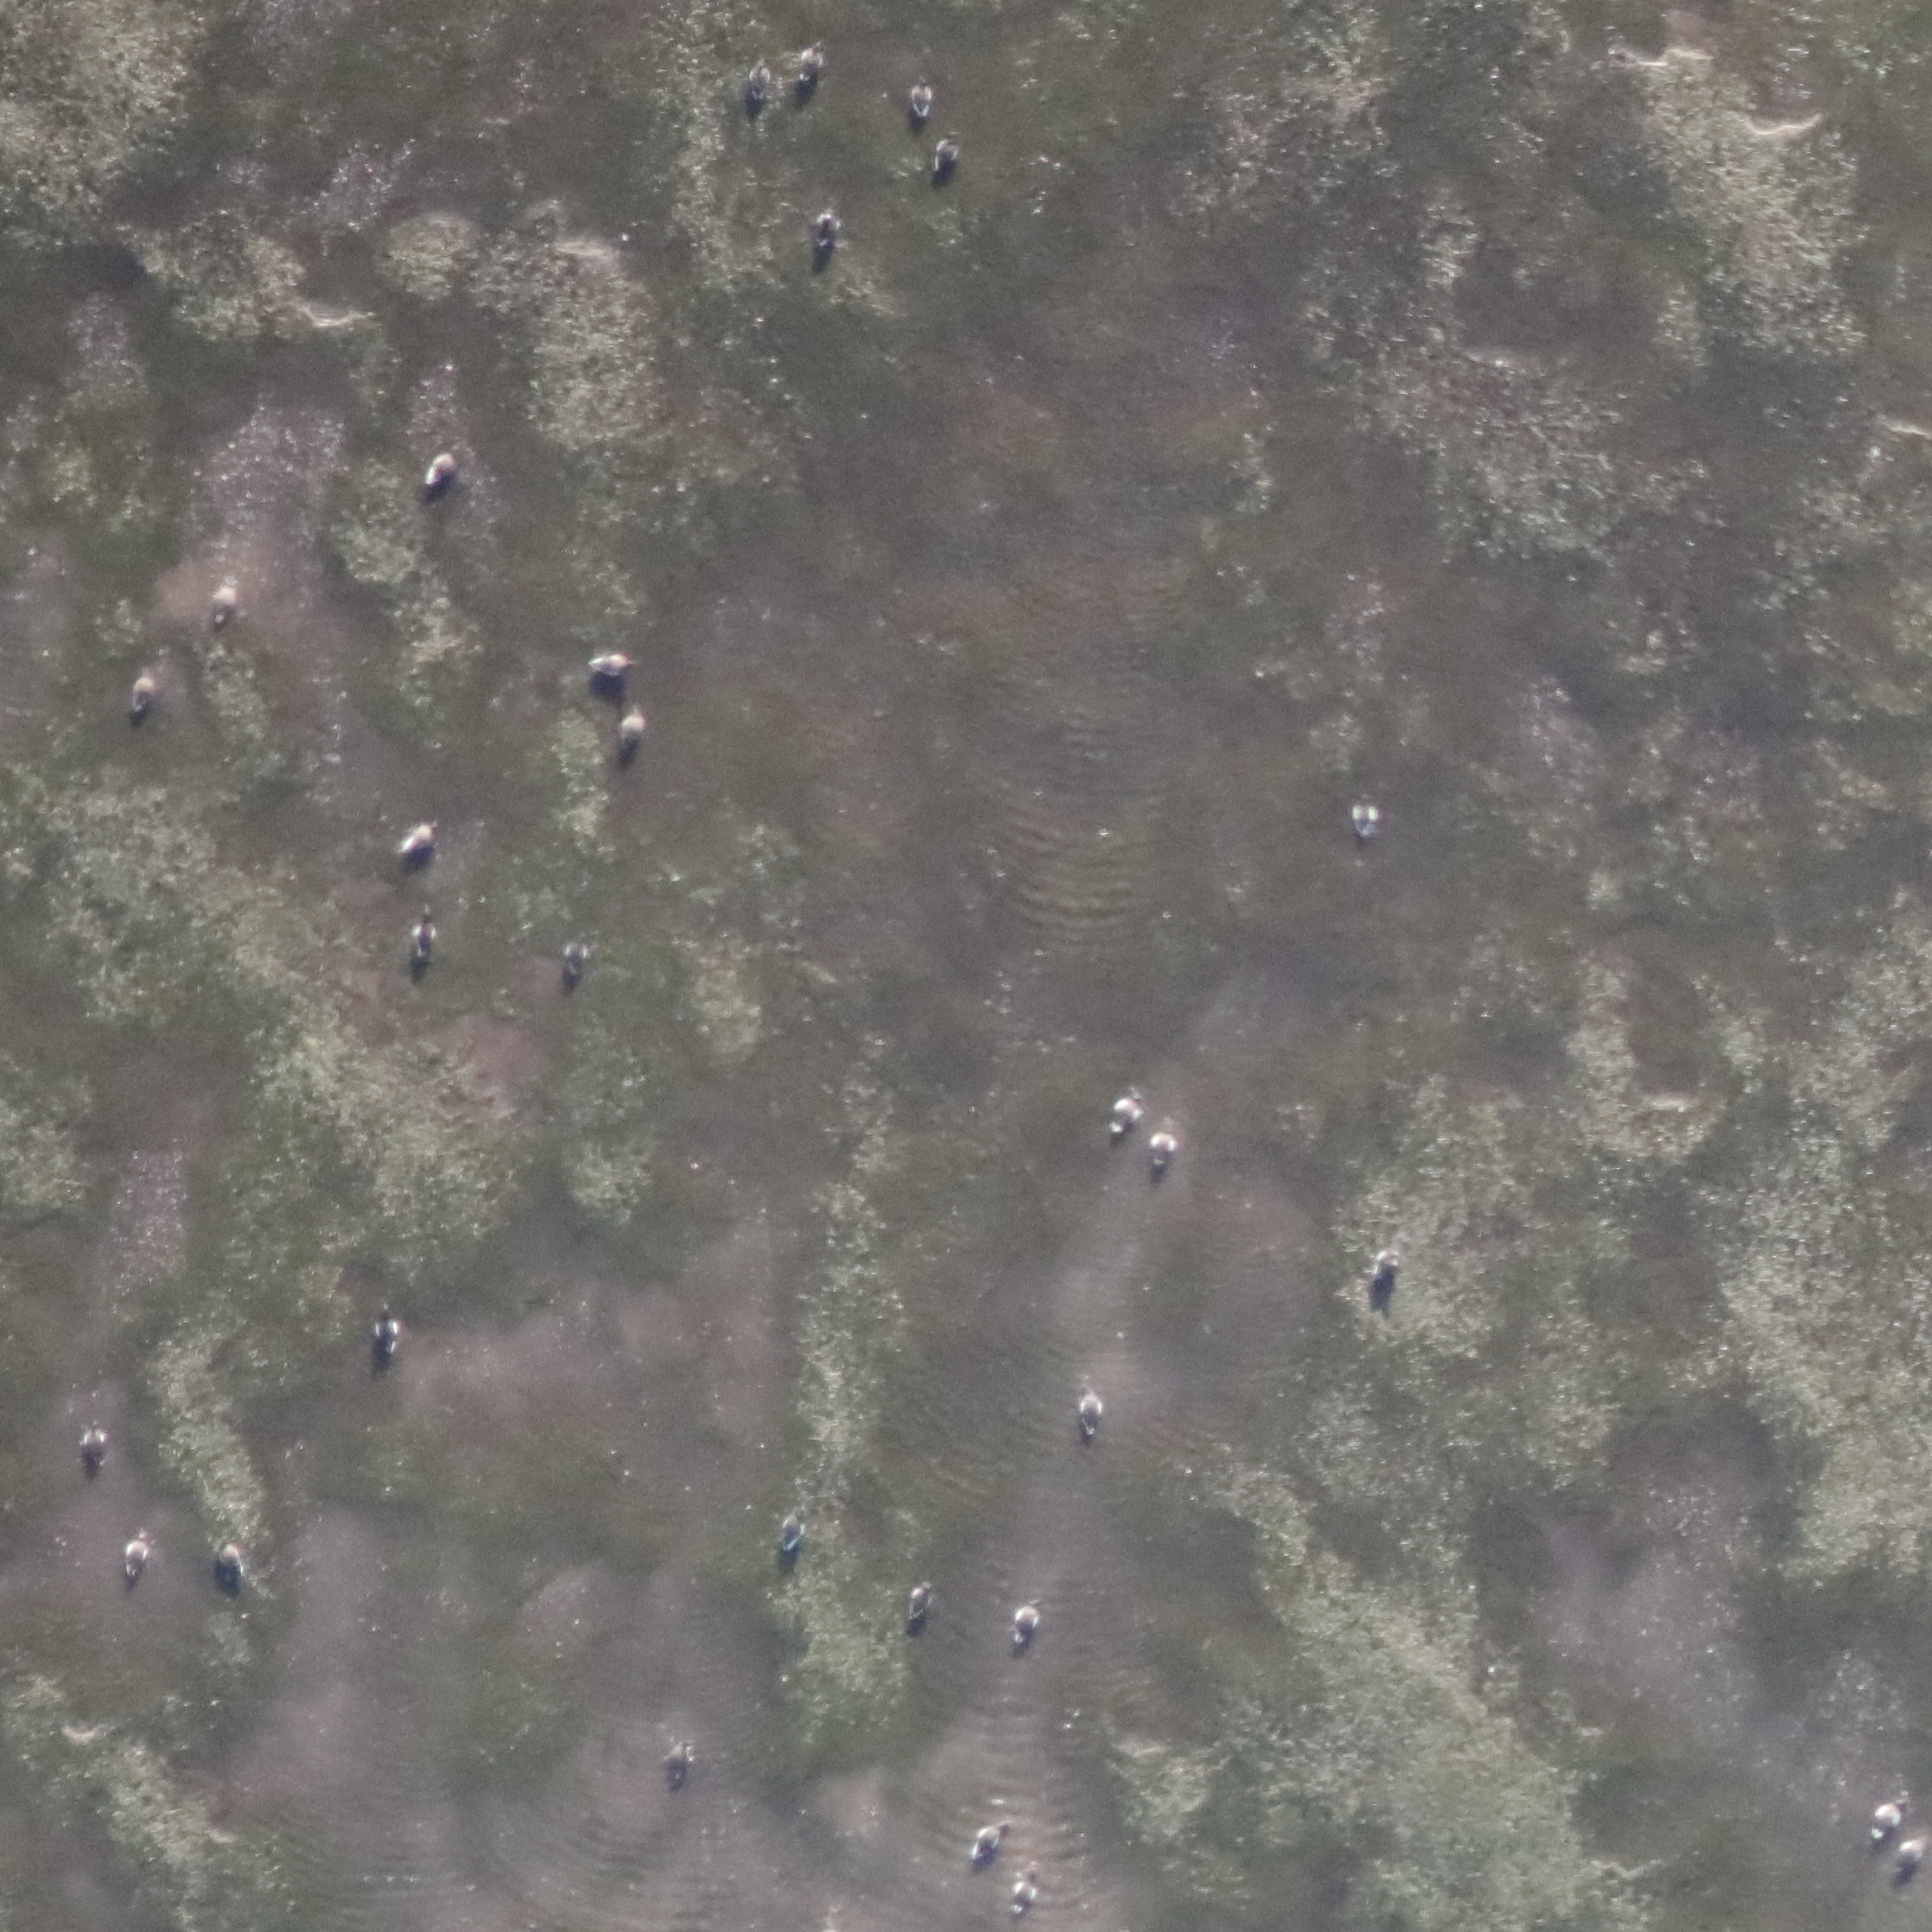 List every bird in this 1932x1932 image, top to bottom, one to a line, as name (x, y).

brant (803, 60)
brant (752, 75)
brant (922, 96)
brant (950, 159)
brant (822, 235)
brant (447, 472)
brant (226, 601)
brant (613, 666)
brant (144, 686)
brant (630, 728)
brant (1365, 811)
brant (416, 846)
brant (422, 941)
brant (583, 954)
brant (1124, 1112)
brant (1160, 1141)
brant (1389, 1273)
brant (388, 1329)
brant (1083, 1410)
brant (96, 1442)
brant (793, 1539)
brant (138, 1552)
brant (235, 1569)
brant (913, 1604)
brant (1026, 1621)
brant (668, 1763)
brant (1889, 1817)
brant (988, 1838)
brant (1912, 1855)
brant (1026, 1893)